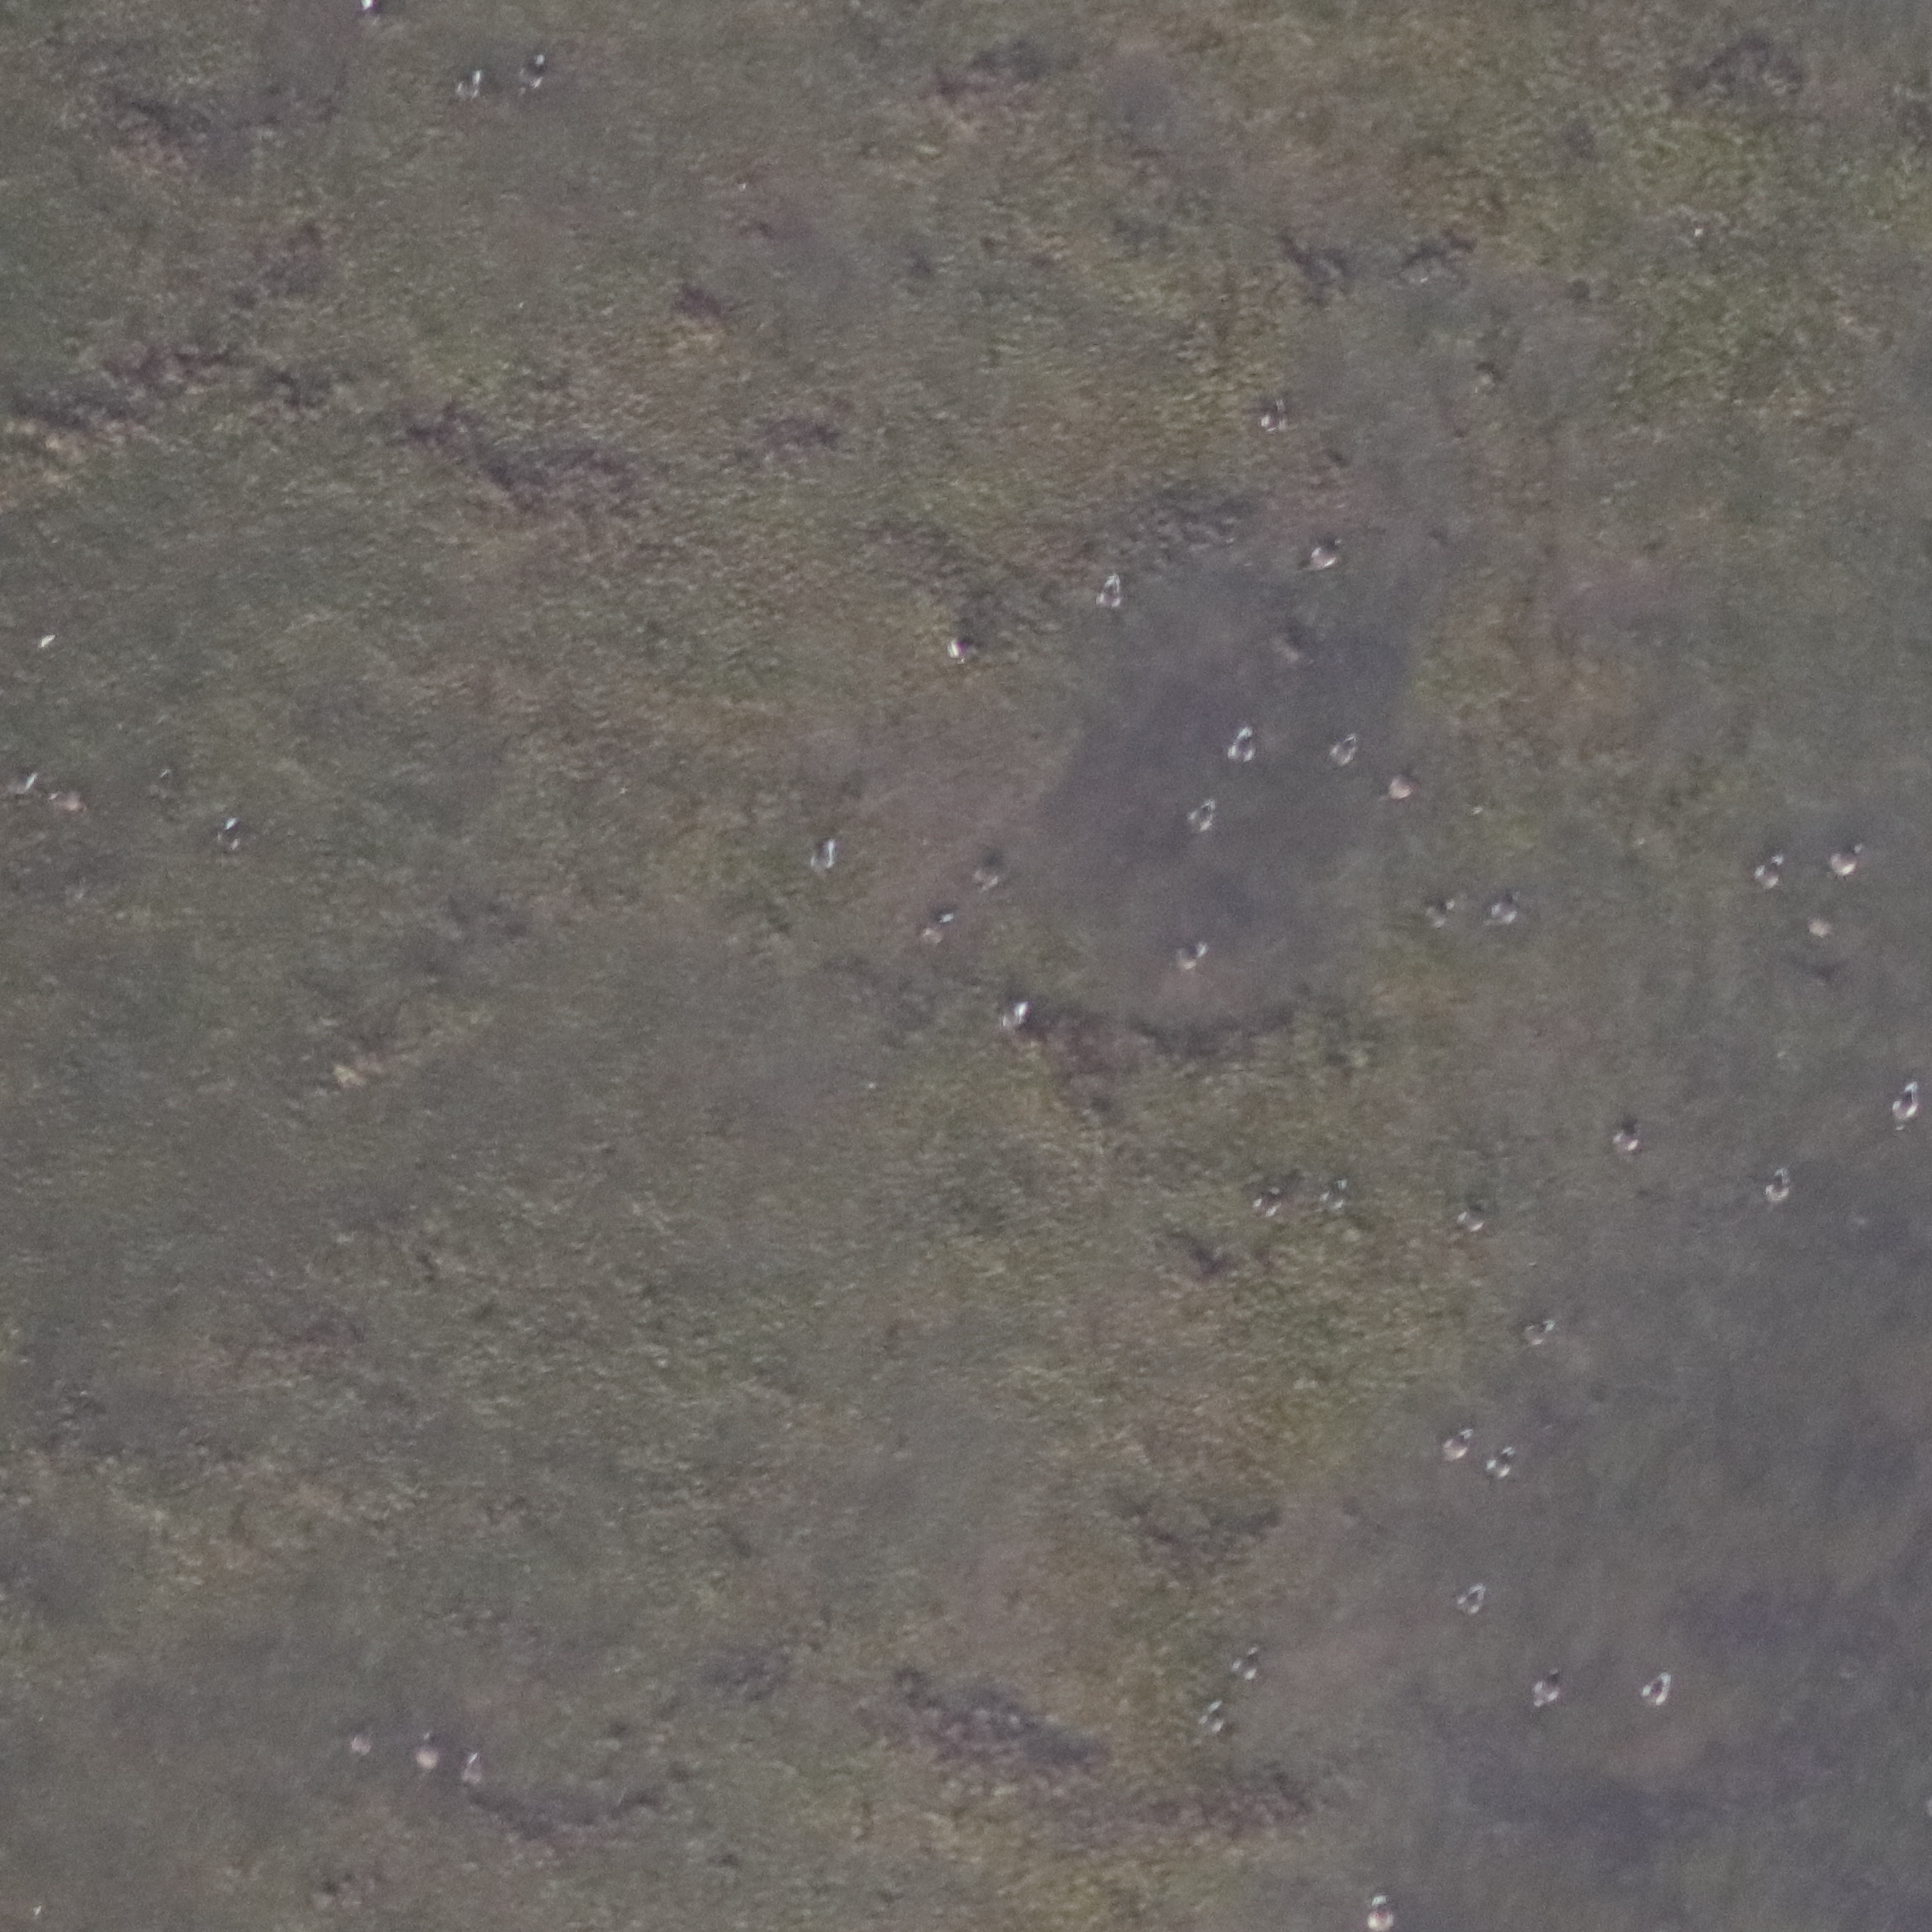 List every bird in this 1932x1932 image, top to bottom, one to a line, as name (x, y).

brant (377, 4)
brant (469, 79)
brant (536, 83)
brant (1279, 423)
brant (1321, 557)
brant (1114, 606)
brant (965, 651)
brant (1239, 746)
brant (1350, 752)
brant (28, 773)
brant (1403, 784)
brant (1208, 815)
brant (220, 832)
brant (815, 856)
brant (1841, 861)
brant (1781, 874)
brant (994, 875)
brant (1505, 907)
brant (1434, 912)
brant (936, 936)
brant (1195, 961)
brant (1018, 1011)
brant (1903, 1107)
brant (1625, 1141)
brant (1781, 1188)
brant (1332, 1198)
brant (1267, 1209)
brant (1457, 1216)
brant (1538, 1339)
brant (1456, 1450)
brant (1496, 1469)
brant (1475, 1602)
brant (1253, 1670)
brant (1546, 1690)
brant (1655, 1690)
brant (1199, 1718)
brant (362, 1735)
brant (423, 1755)
brant (476, 1764)
brant (1927, 1798)
brant (1381, 1916)